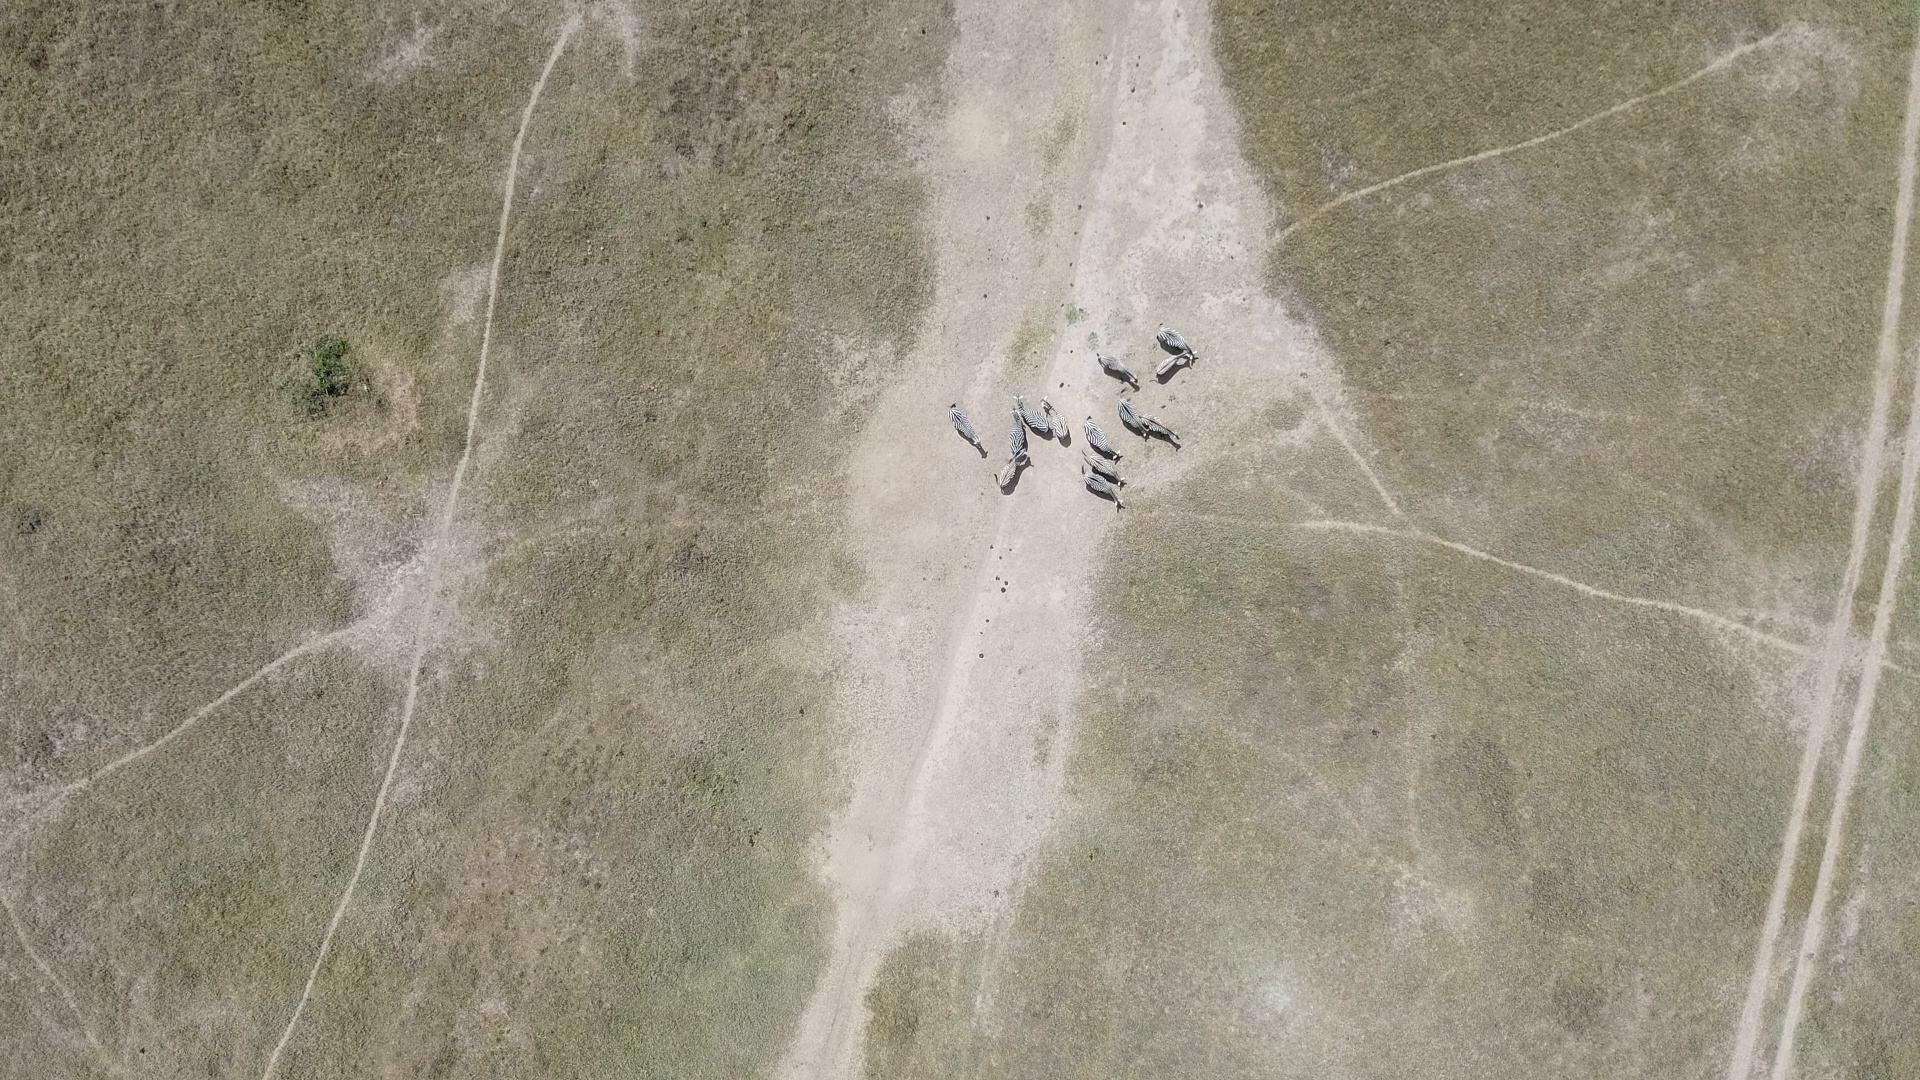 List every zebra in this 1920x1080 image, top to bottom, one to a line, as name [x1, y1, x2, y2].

zebra [1159, 328, 1197, 355]
zebra [1154, 351, 1184, 380]
zebra [1097, 357, 1136, 381]
zebra [1010, 392, 1052, 433]
zebra [1117, 393, 1143, 429]
zebra [1043, 401, 1067, 437]
zebra [950, 409, 981, 450]
zebra [1006, 413, 1026, 449]
zebra [1143, 417, 1179, 442]
zebra [1084, 418, 1116, 457]
zebra [998, 449, 1026, 487]
zebra [1080, 451, 1127, 483]
zebra [1084, 473, 1123, 502]